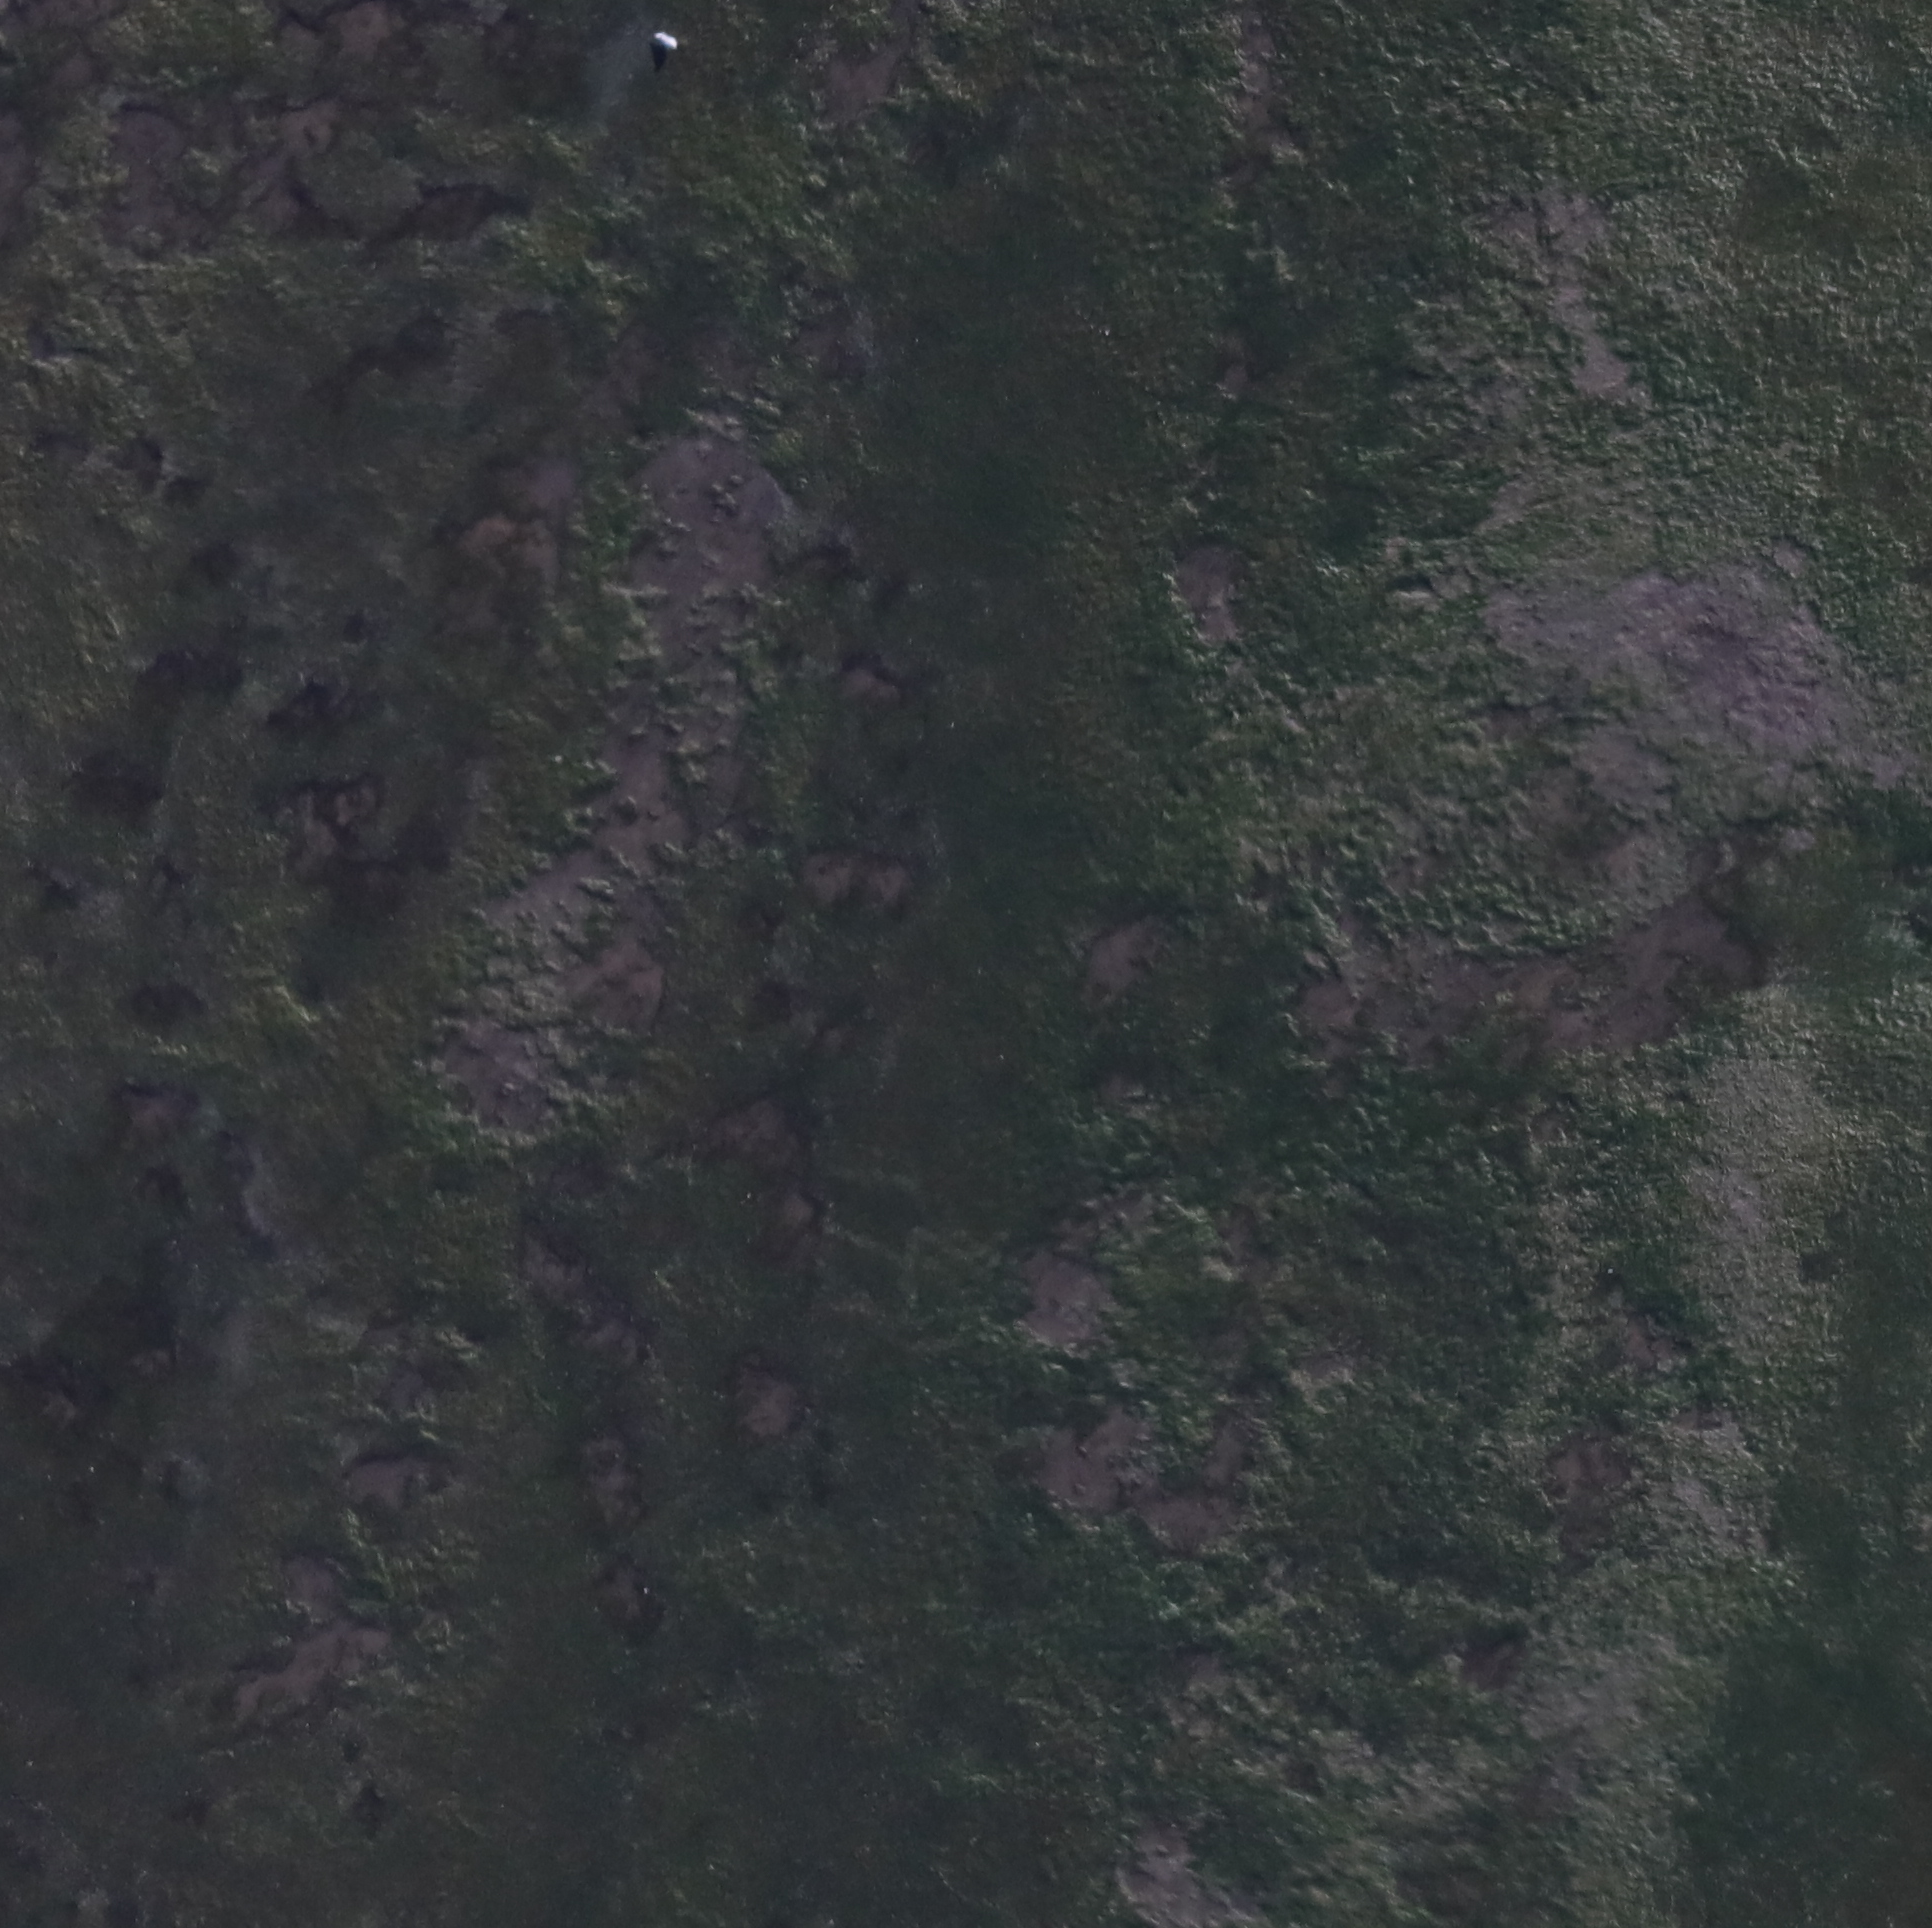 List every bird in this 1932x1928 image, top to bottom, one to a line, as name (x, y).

gull (666, 40)